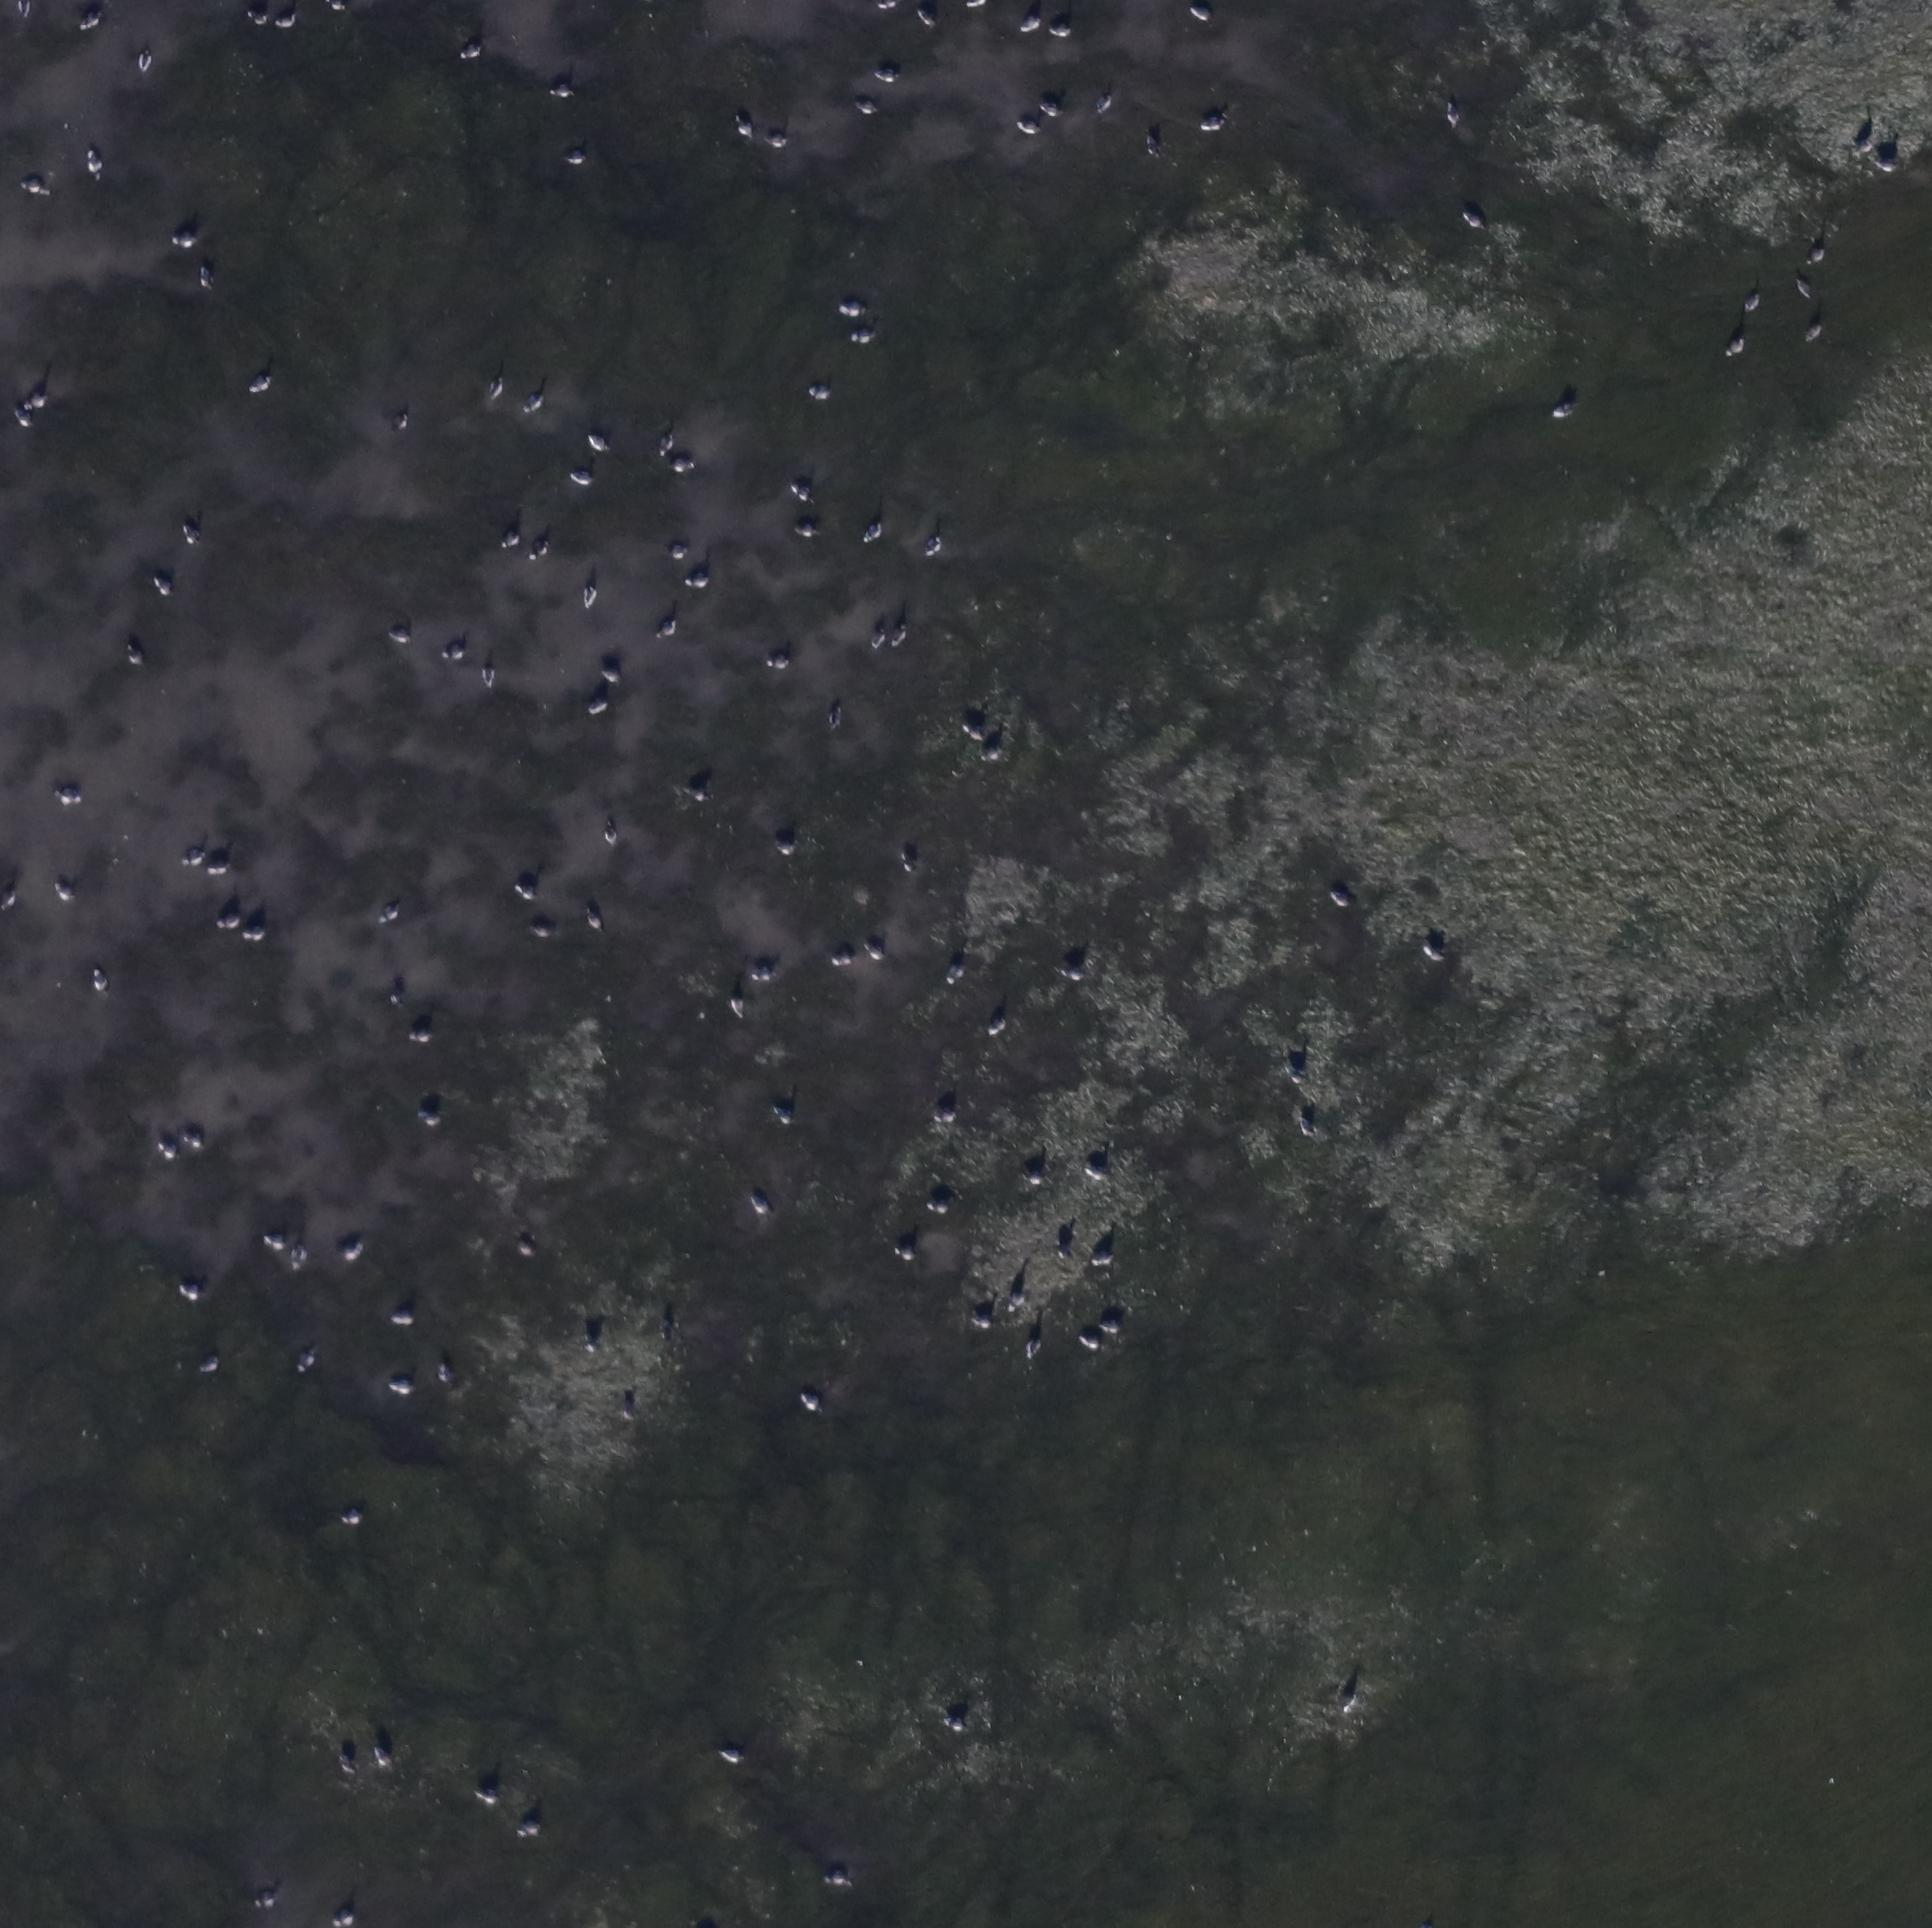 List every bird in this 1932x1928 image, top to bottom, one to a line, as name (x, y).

brant (343, 4)
brant (981, 4)
brant (27, 7)
brant (254, 9)
brant (933, 16)
brant (294, 19)
brant (1031, 20)
brant (105, 22)
brant (1196, 23)
brant (1072, 25)
brant (485, 51)
brant (154, 69)
brant (898, 77)
brant (572, 83)
brant (1107, 108)
brant (1450, 108)
brant (872, 111)
brant (1057, 111)
brant (743, 118)
brant (1215, 121)
brant (1026, 135)
brant (779, 139)
brant (1156, 140)
brant (1864, 141)
brant (96, 153)
brant (579, 153)
brant (1900, 173)
brant (39, 194)
brant (1472, 227)
brant (190, 243)
brant (1820, 252)
brant (218, 277)
brant (1810, 288)
brant (1752, 298)
brant (854, 305)
brant (1816, 327)
brant (871, 340)
brant (1745, 341)
brant (262, 388)
brant (47, 390)
brant (505, 392)
brant (826, 398)
brant (1565, 405)
brant (538, 406)
brant (21, 415)
brant (405, 423)
brant (670, 430)
brant (601, 449)
brant (698, 467)
brant (596, 482)
brant (801, 487)
brant (208, 518)
brant (812, 534)
brant (867, 536)
brant (510, 539)
brant (683, 547)
brant (941, 553)
brant (551, 556)
brant (161, 583)
brant (706, 592)
brant (603, 599)
brant (398, 632)
brant (667, 633)
brant (867, 639)
brant (919, 643)
brant (453, 645)
brant (137, 654)
brant (775, 659)
brant (489, 672)
brant (609, 677)
brant (601, 710)
brant (831, 712)
brant (973, 722)
brant (995, 757)
brant (701, 797)
brant (81, 803)
brant (621, 834)
brant (782, 845)
brant (189, 855)
brant (223, 869)
brant (906, 870)
brant (530, 883)
brant (70, 896)
brant (1356, 900)
brant (20, 903)
brant (399, 909)
brant (610, 921)
brant (229, 923)
brant (547, 934)
brant (267, 946)
brant (884, 949)
brant (1415, 958)
brant (853, 961)
brant (1082, 962)
brant (763, 970)
brant (957, 981)
brant (101, 985)
brant (422, 1001)
brant (739, 1010)
brant (997, 1032)
brant (448, 1047)
brant (1303, 1078)
brant (800, 1112)
brant (426, 1121)
brant (956, 1122)
brant (1299, 1131)
brant (203, 1140)
brant (167, 1157)
brant (1037, 1179)
brant (1099, 1181)
brant (768, 1203)
brant (938, 1210)
brant (262, 1242)
brant (1059, 1243)
brant (533, 1244)
brant (360, 1248)
brant (316, 1256)
brant (904, 1256)
brant (1093, 1265)
brant (195, 1297)
brant (1030, 1301)
brant (416, 1318)
brant (987, 1319)
brant (1121, 1319)
brant (670, 1333)
brant (595, 1346)
brant (1088, 1353)
brant (1022, 1362)
brant (310, 1373)
brant (222, 1375)
brant (447, 1379)
brant (405, 1382)
brant (813, 1400)
brant (635, 1402)
brant (356, 1519)
brant (1344, 1709)
brant (947, 1719)
brant (724, 1746)
brant (381, 1754)
brant (343, 1759)
brant (496, 1794)
brant (528, 1825)
brant (840, 1875)
brant (262, 1905)
brant (343, 1918)